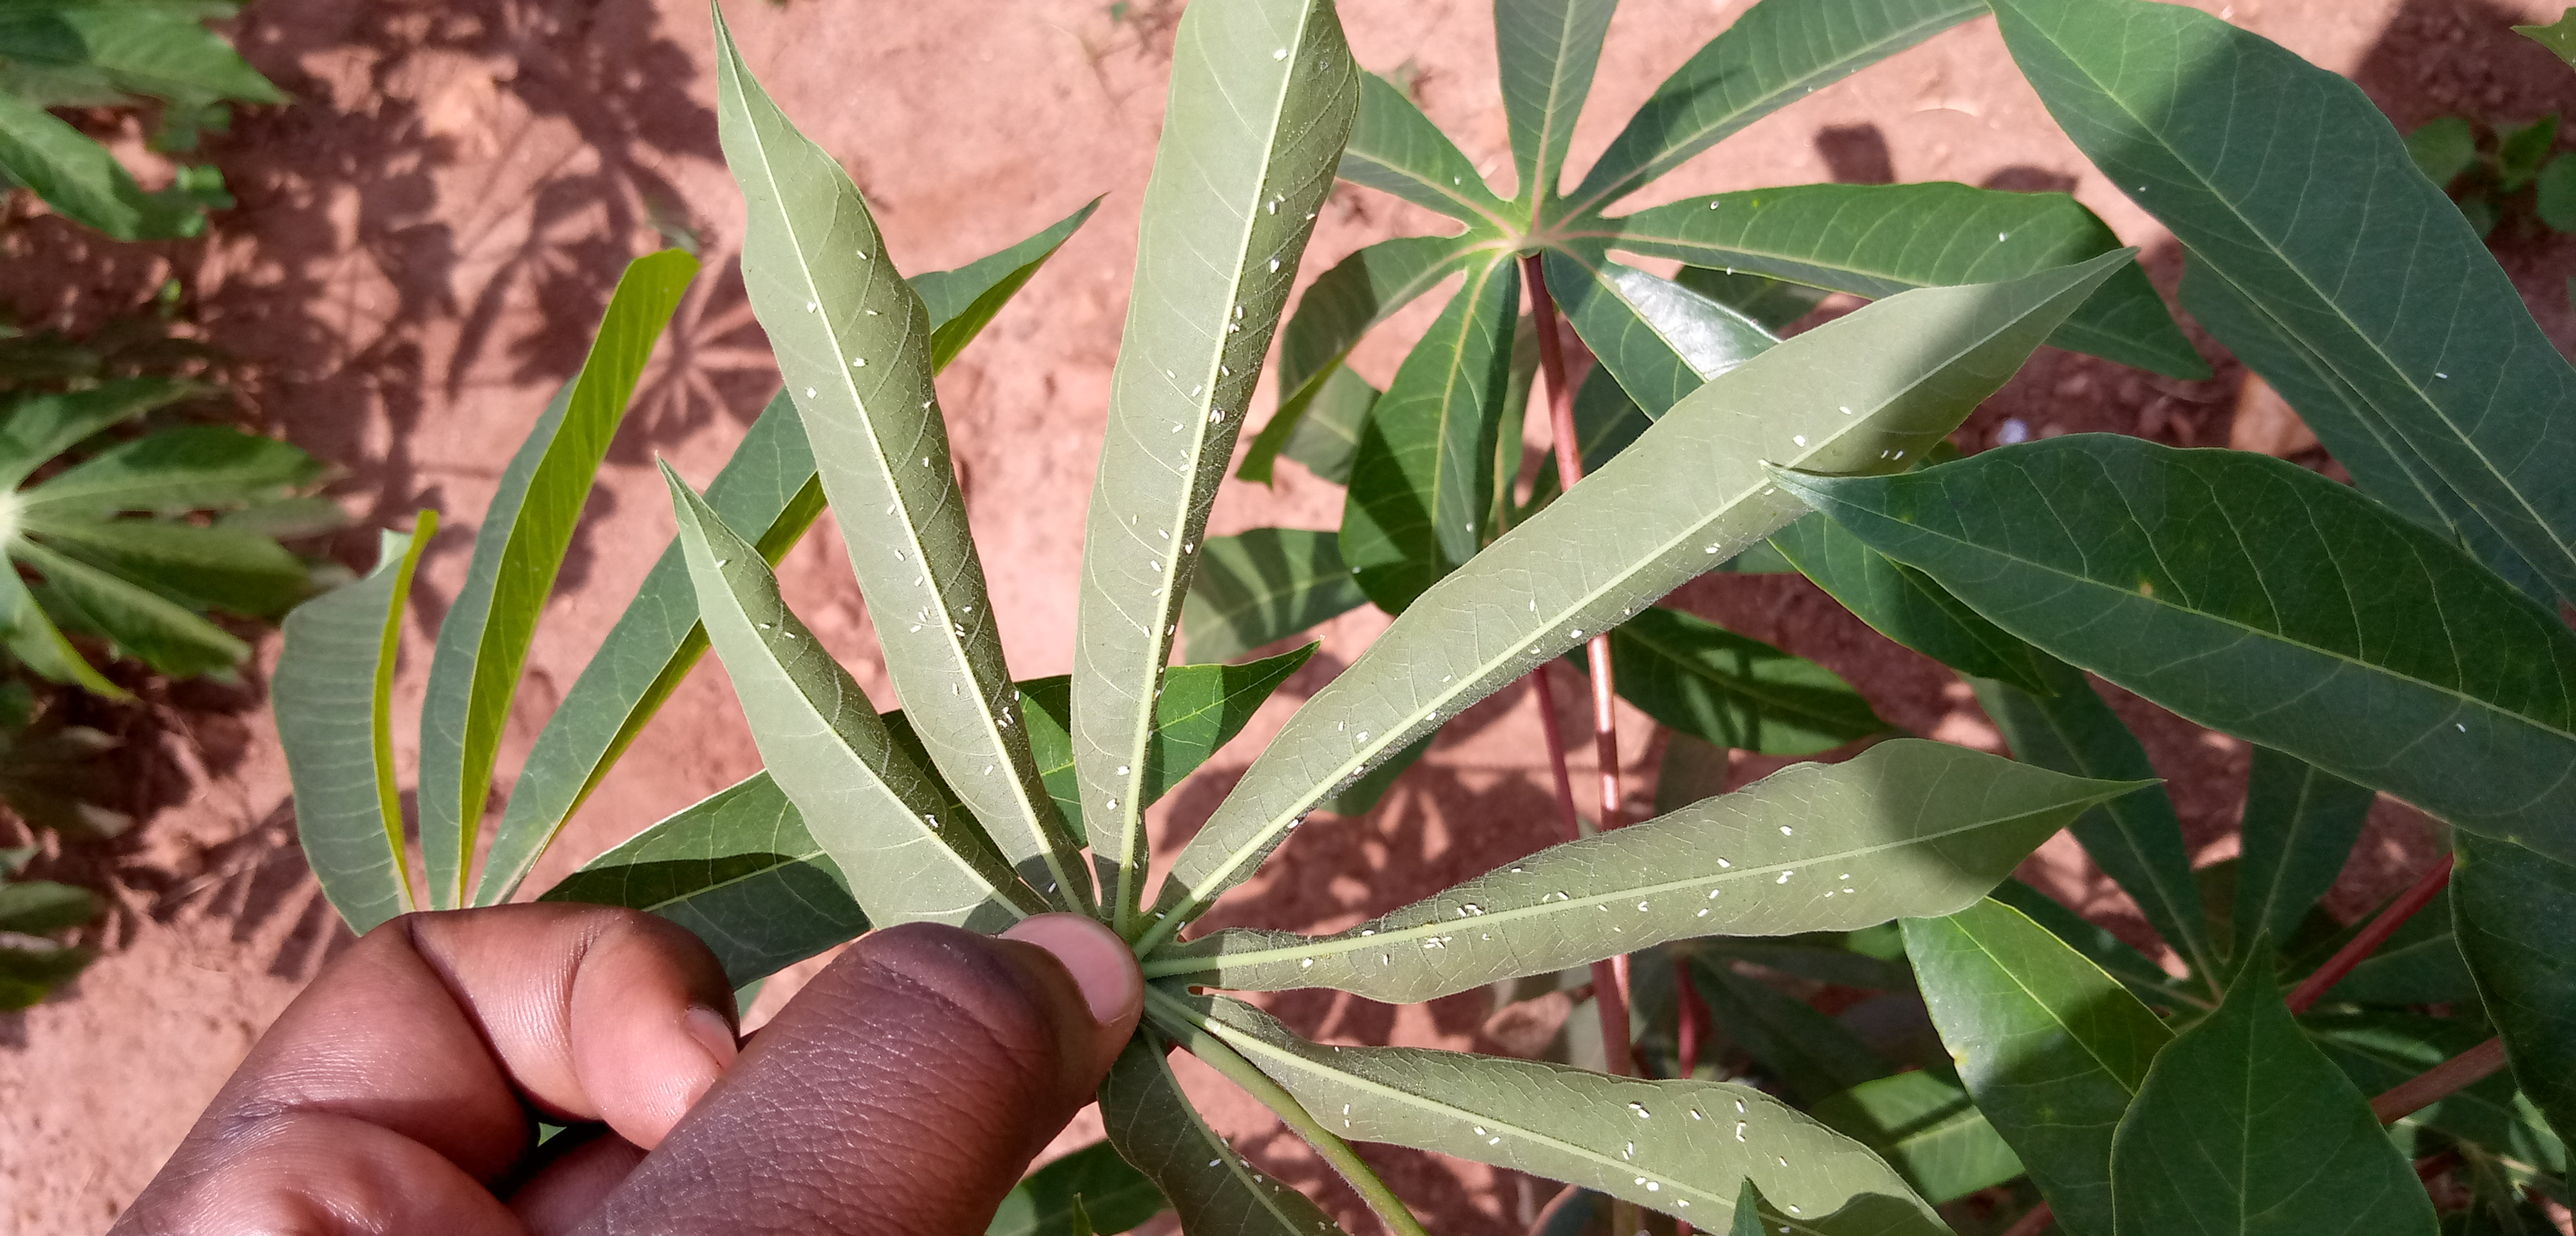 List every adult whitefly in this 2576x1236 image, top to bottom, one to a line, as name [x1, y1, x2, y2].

whitefly [1273, 49, 1287, 59]
whitefly [1278, 53, 1288, 64]
whitefly [1451, 170, 1465, 192]
whitefly [2135, 183, 2150, 197]
whitefly [1275, 192, 1288, 205]
whitefly [1267, 200, 1277, 217]
whitefly [1304, 212, 1316, 222]
whitefly [1996, 229, 2007, 245]
whitefly [855, 248, 870, 263]
whitefly [1269, 257, 1276, 274]
whitefly [1276, 259, 1280, 270]
whitefly [1724, 265, 1732, 277]
whitefly [806, 299, 811, 315]
whitefly [811, 301, 818, 314]
whitefly [1235, 305, 1245, 320]
whitefly [864, 308, 880, 317]
whitefly [1228, 322, 1236, 335]
whitefly [1233, 324, 1241, 333]
whitefly [854, 356, 866, 362]
whitefly [853, 361, 867, 368]
whitefly [1220, 364, 1232, 378]
whitefly [1165, 368, 1179, 380]
whitefly [2429, 368, 2456, 386]
whitefly [1190, 383, 1204, 398]
whitefly [808, 388, 820, 397]
whitefly [806, 391, 814, 400]
whitefly [922, 398, 933, 411]
whitefly [1837, 405, 1853, 416]
whitefly [1207, 409, 1218, 424]
whitefly [1220, 409, 1227, 423]
whitefly [1214, 412, 1221, 425]
whitefly [1169, 421, 1186, 435]
whitefly [1795, 434, 1806, 444]
whitefly [1794, 436, 1805, 449]
whitefly [1179, 449, 1190, 460]
whitefly [1879, 449, 1889, 460]
whitefly [1892, 449, 1906, 462]
whitefly [920, 454, 933, 470]
whitefly [1178, 464, 1191, 473]
whitefly [1763, 486, 1776, 497]
whitefly [884, 500, 900, 516]
whitefly [1131, 512, 1138, 527]
whitefly [1463, 519, 1477, 536]
whitefly [1157, 527, 1171, 541]
whitefly [1712, 541, 1723, 549]
whitefly [1184, 543, 1193, 555]
whitefly [1705, 547, 1718, 551]
whitefly [893, 548, 907, 563]
whitefly [1703, 550, 1719, 554]
whitefly [714, 557, 730, 572]
whitefly [1149, 558, 1163, 574]
whitefly [913, 573, 926, 588]
whitefly [1151, 586, 1165, 597]
whitefly [1527, 596, 1539, 613]
whitefly [922, 604, 933, 619]
whitefly [961, 604, 974, 615]
whitefly [1622, 606, 1634, 619]
whitefly [916, 609, 928, 624]
whitefly [757, 621, 772, 632]
whitefly [954, 621, 965, 633]
whitefly [1165, 621, 1177, 637]
whitefly [907, 623, 923, 634]
whitefly [1142, 623, 1153, 641]
whitefly [1570, 628, 1578, 639]
whitefly [1575, 628, 1584, 640]
whitefly [954, 630, 967, 638]
whitefly [782, 630, 798, 641]
whitefly [1529, 648, 1542, 656]
whitefly [1157, 664, 1166, 675]
whitefly [1441, 674, 1454, 684]
whitefly [950, 680, 963, 698]
whitefly [1012, 686, 1022, 703]
whitefly [1149, 686, 1161, 704]
whitefly [1001, 706, 1011, 715]
whitefly [1424, 710, 1438, 724]
whitefly [1005, 713, 1016, 726]
whitefly [996, 716, 1009, 730]
whitefly [1338, 718, 1346, 733]
whitefly [2452, 720, 2470, 737]
whitefly [1146, 729, 1154, 739]
whitefly [1355, 730, 1369, 740]
whitefly [1146, 734, 1153, 744]
whitefly [1358, 736, 1369, 745]
whitefly [983, 762, 996, 777]
whitefly [1116, 764, 1129, 771]
whitefly [1352, 764, 1365, 777]
whitefly [1117, 771, 1131, 776]
whitefly [1106, 798, 1117, 808]
whitefly [1109, 803, 1117, 812]
whitefly [1136, 812, 1144, 827]
whitefly [923, 813, 936, 819]
whitefly [929, 818, 939, 829]
whitefly [1286, 818, 1302, 831]
whitefly [1781, 825, 1792, 832]
whitefly [1779, 827, 1791, 836]
whitefly [1132, 857, 1144, 871]
whitefly [1719, 858, 1731, 866]
whitefly [1717, 859, 1726, 868]
whitefly [1510, 866, 1523, 874]
whitefly [1781, 870, 1794, 877]
whitefly [1836, 871, 1851, 881]
whitefly [1776, 874, 1786, 884]
whitefly [1779, 877, 1788, 885]
whitefly [1046, 881, 1058, 895]
whitefly [1841, 885, 1855, 895]
whitefly [1707, 886, 1721, 901]
whitefly [1822, 890, 1835, 899]
whitefly [1556, 890, 1570, 901]
whitefly [1541, 891, 1553, 903]
whitefly [1636, 899, 1649, 906]
whitefly [1597, 902, 1609, 913]
whitefly [1464, 903, 1477, 910]
whitefly [1456, 905, 1468, 918]
whitefly [1637, 906, 1649, 913]
whitefly [1694, 906, 1710, 919]
whitefly [1473, 908, 1486, 917]
whitefly [1153, 911, 1166, 921]
whitefly [1175, 919, 1186, 933]
whitefly [1359, 930, 1375, 936]
whitefly [1480, 931, 1493, 941]
whitefly [1441, 935, 1454, 942]
whitefly [1426, 937, 1441, 943]
whitefly [1437, 941, 1446, 950]
whitefly [1422, 942, 1436, 950]
whitefly [1380, 952, 1390, 967]
whitefly [1301, 956, 1311, 966]
whitefly [1303, 959, 1314, 969]
whitefly [1332, 1045, 1343, 1054]
whitefly [1735, 1100, 1747, 1114]
whitefly [1627, 1100, 1641, 1110]
whitefly [1341, 1101, 1352, 1116]
whitefly [1638, 1108, 1651, 1118]
whitefly [1689, 1109, 1703, 1121]
whitefly [1637, 1111, 1647, 1119]
whitefly [1343, 1118, 1351, 1129]
whitefly [1737, 1121, 1748, 1127]
whitefly [1735, 1125, 1743, 1136]
whitefly [1477, 1125, 1487, 1136]
whitefly [1473, 1127, 1482, 1137]
whitefly [1219, 1135, 1231, 1148]
whitefly [1487, 1135, 1503, 1146]
whitefly [1735, 1136, 1746, 1143]
whitefly [1627, 1140, 1635, 1156]
whitefly [1620, 1148, 1631, 1161]
whitefly [1777, 1154, 1790, 1168]
whitefly [1207, 1156, 1222, 1168]
whitefly [1238, 1157, 1251, 1170]
whitefly [1253, 1174, 1262, 1184]
whitefly [1634, 1175, 1643, 1184]
whitefly [1637, 1176, 1645, 1186]
whitefly [1645, 1181, 1659, 1186]
whitefly [1273, 1183, 1281, 1193]
whitefly [1645, 1186, 1662, 1192]
whitefly [1676, 1199, 1684, 1208]
whitefly [1680, 1199, 1693, 1208]
whitefly [1786, 1203, 1803, 1215]
whitefly [1316, 1219, 1327, 1226]
whitefly [1331, 1219, 1340, 1229]
whitefly [1776, 1224, 1792, 1235]
whitefly [1319, 1226, 1327, 1232]